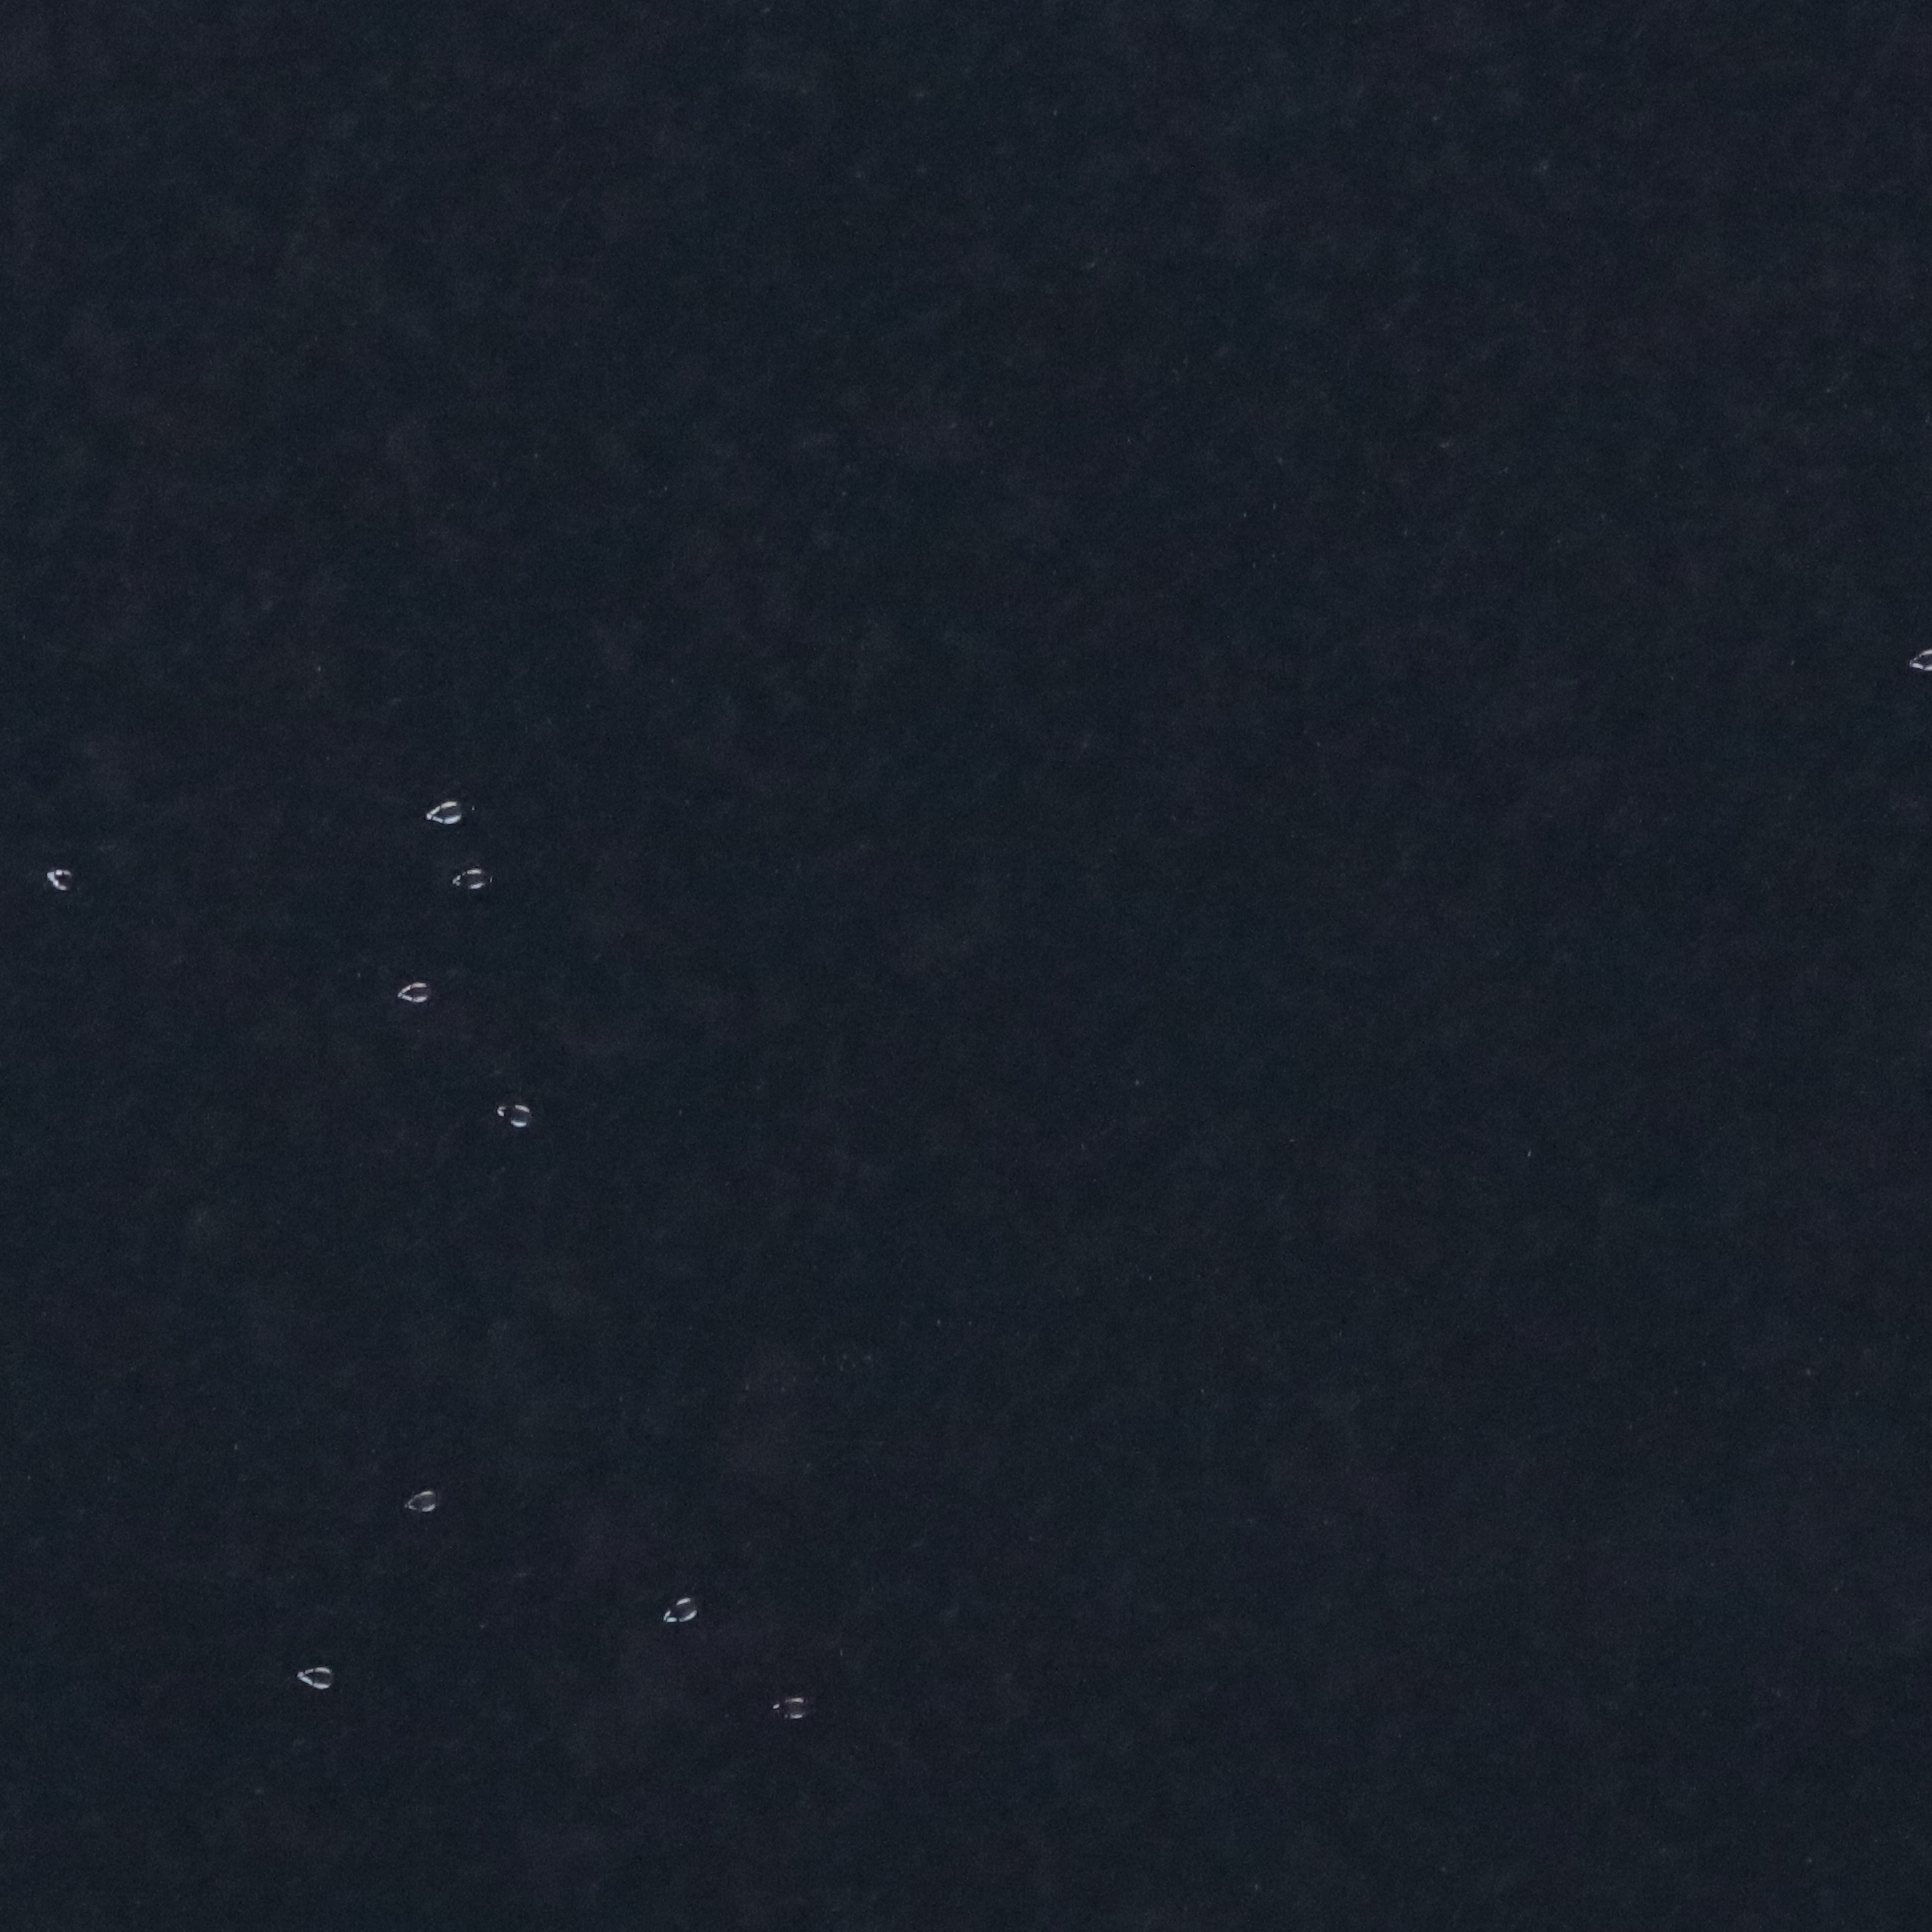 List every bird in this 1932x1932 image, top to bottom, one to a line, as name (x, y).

brant (1928, 661)
brant (450, 811)
brant (471, 879)
brant (63, 881)
brant (418, 990)
brant (516, 1115)
brant (423, 1500)
brant (683, 1611)
brant (317, 1676)
brant (792, 1707)